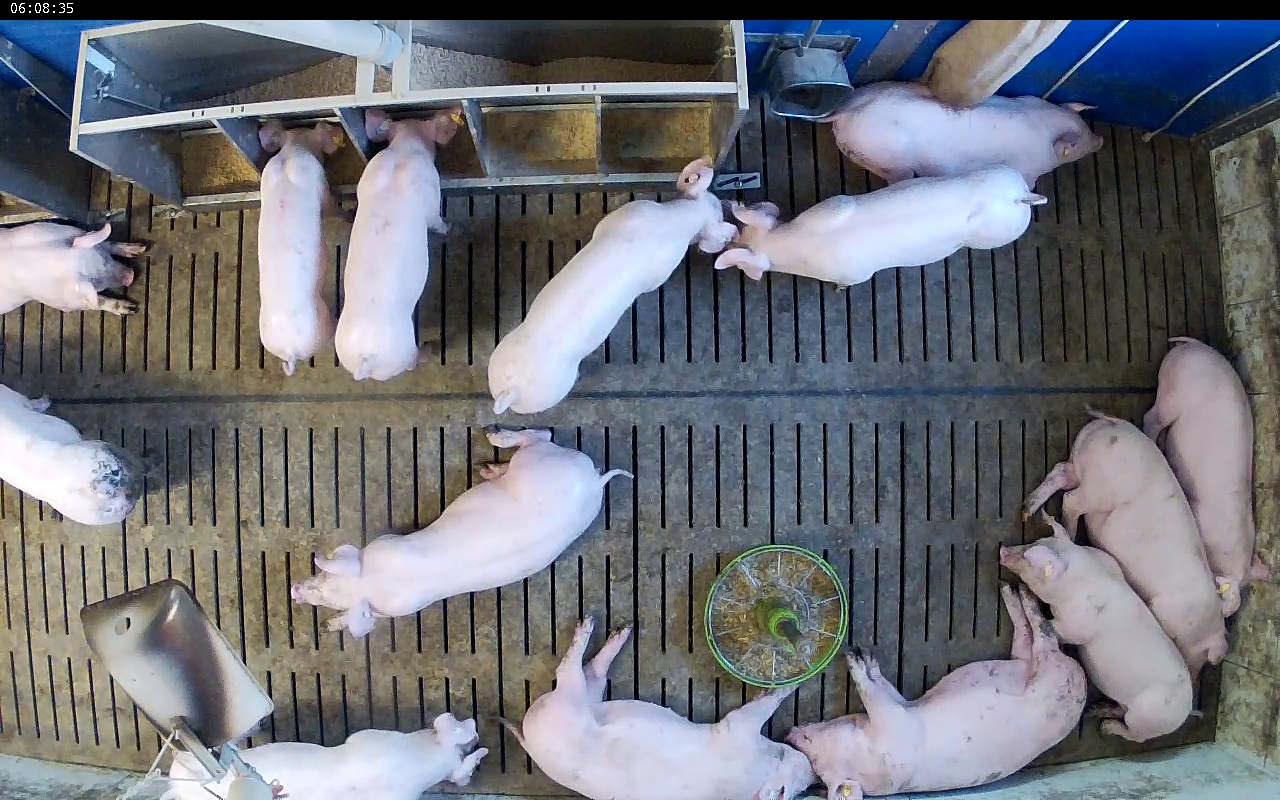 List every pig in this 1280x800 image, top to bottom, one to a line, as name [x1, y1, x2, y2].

pig [815, 79, 1104, 193]
pig [332, 105, 465, 383]
pig [254, 116, 345, 378]
pig [489, 155, 740, 416]
pig [714, 161, 1049, 295]
pig [0, 221, 152, 317]
pig [1133, 336, 1272, 620]
pig [0, 385, 161, 524]
pig [1022, 403, 1229, 687]
pig [290, 427, 637, 640]
pig [999, 506, 1201, 743]
pig [786, 578, 1089, 799]
pig [493, 614, 815, 799]
pig [162, 713, 490, 799]